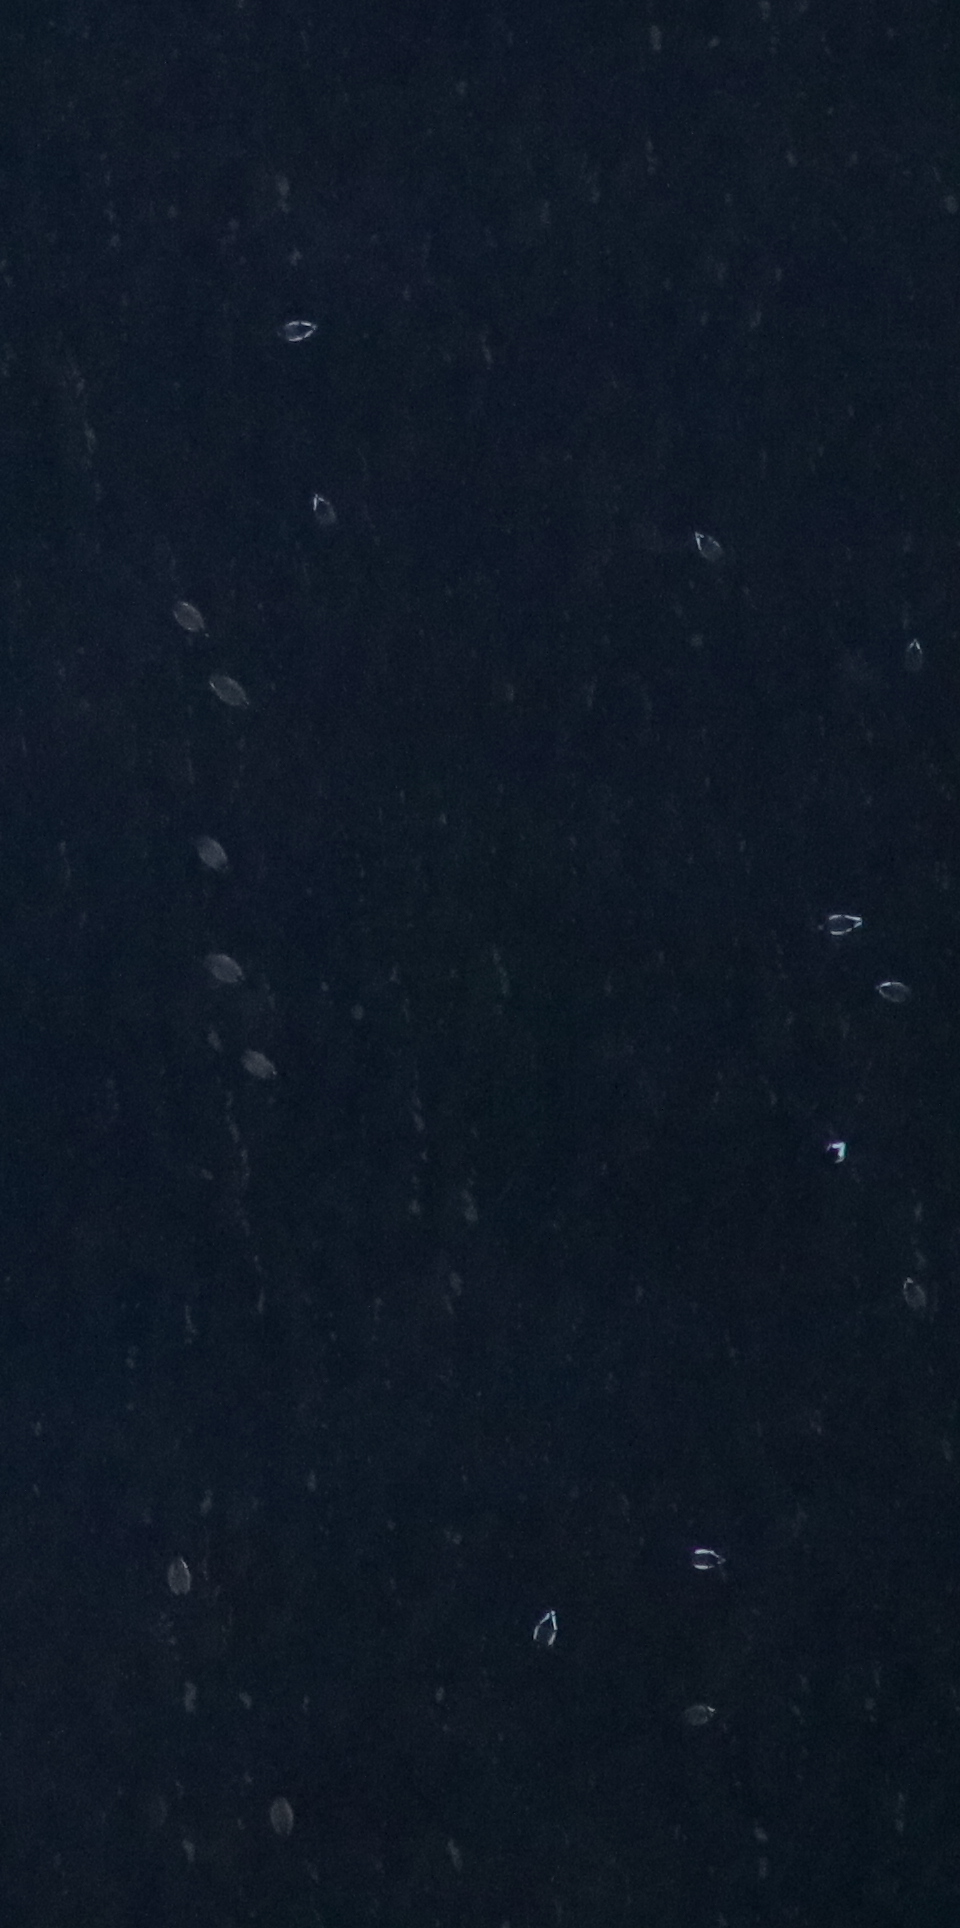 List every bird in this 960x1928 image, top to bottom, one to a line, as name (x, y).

brant (297, 330)
brant (324, 512)
brant (712, 548)
Canada goose (189, 618)
brant (914, 660)
Canada goose (231, 693)
Canada goose (212, 849)
brant (838, 925)
Canada goose (224, 966)
brant (894, 993)
Canada goose (258, 1062)
brant (829, 1157)
brant (913, 1294)
brant (707, 1560)
Canada goose (181, 1576)
brant (545, 1631)
brant (698, 1715)
Canada goose (284, 1814)